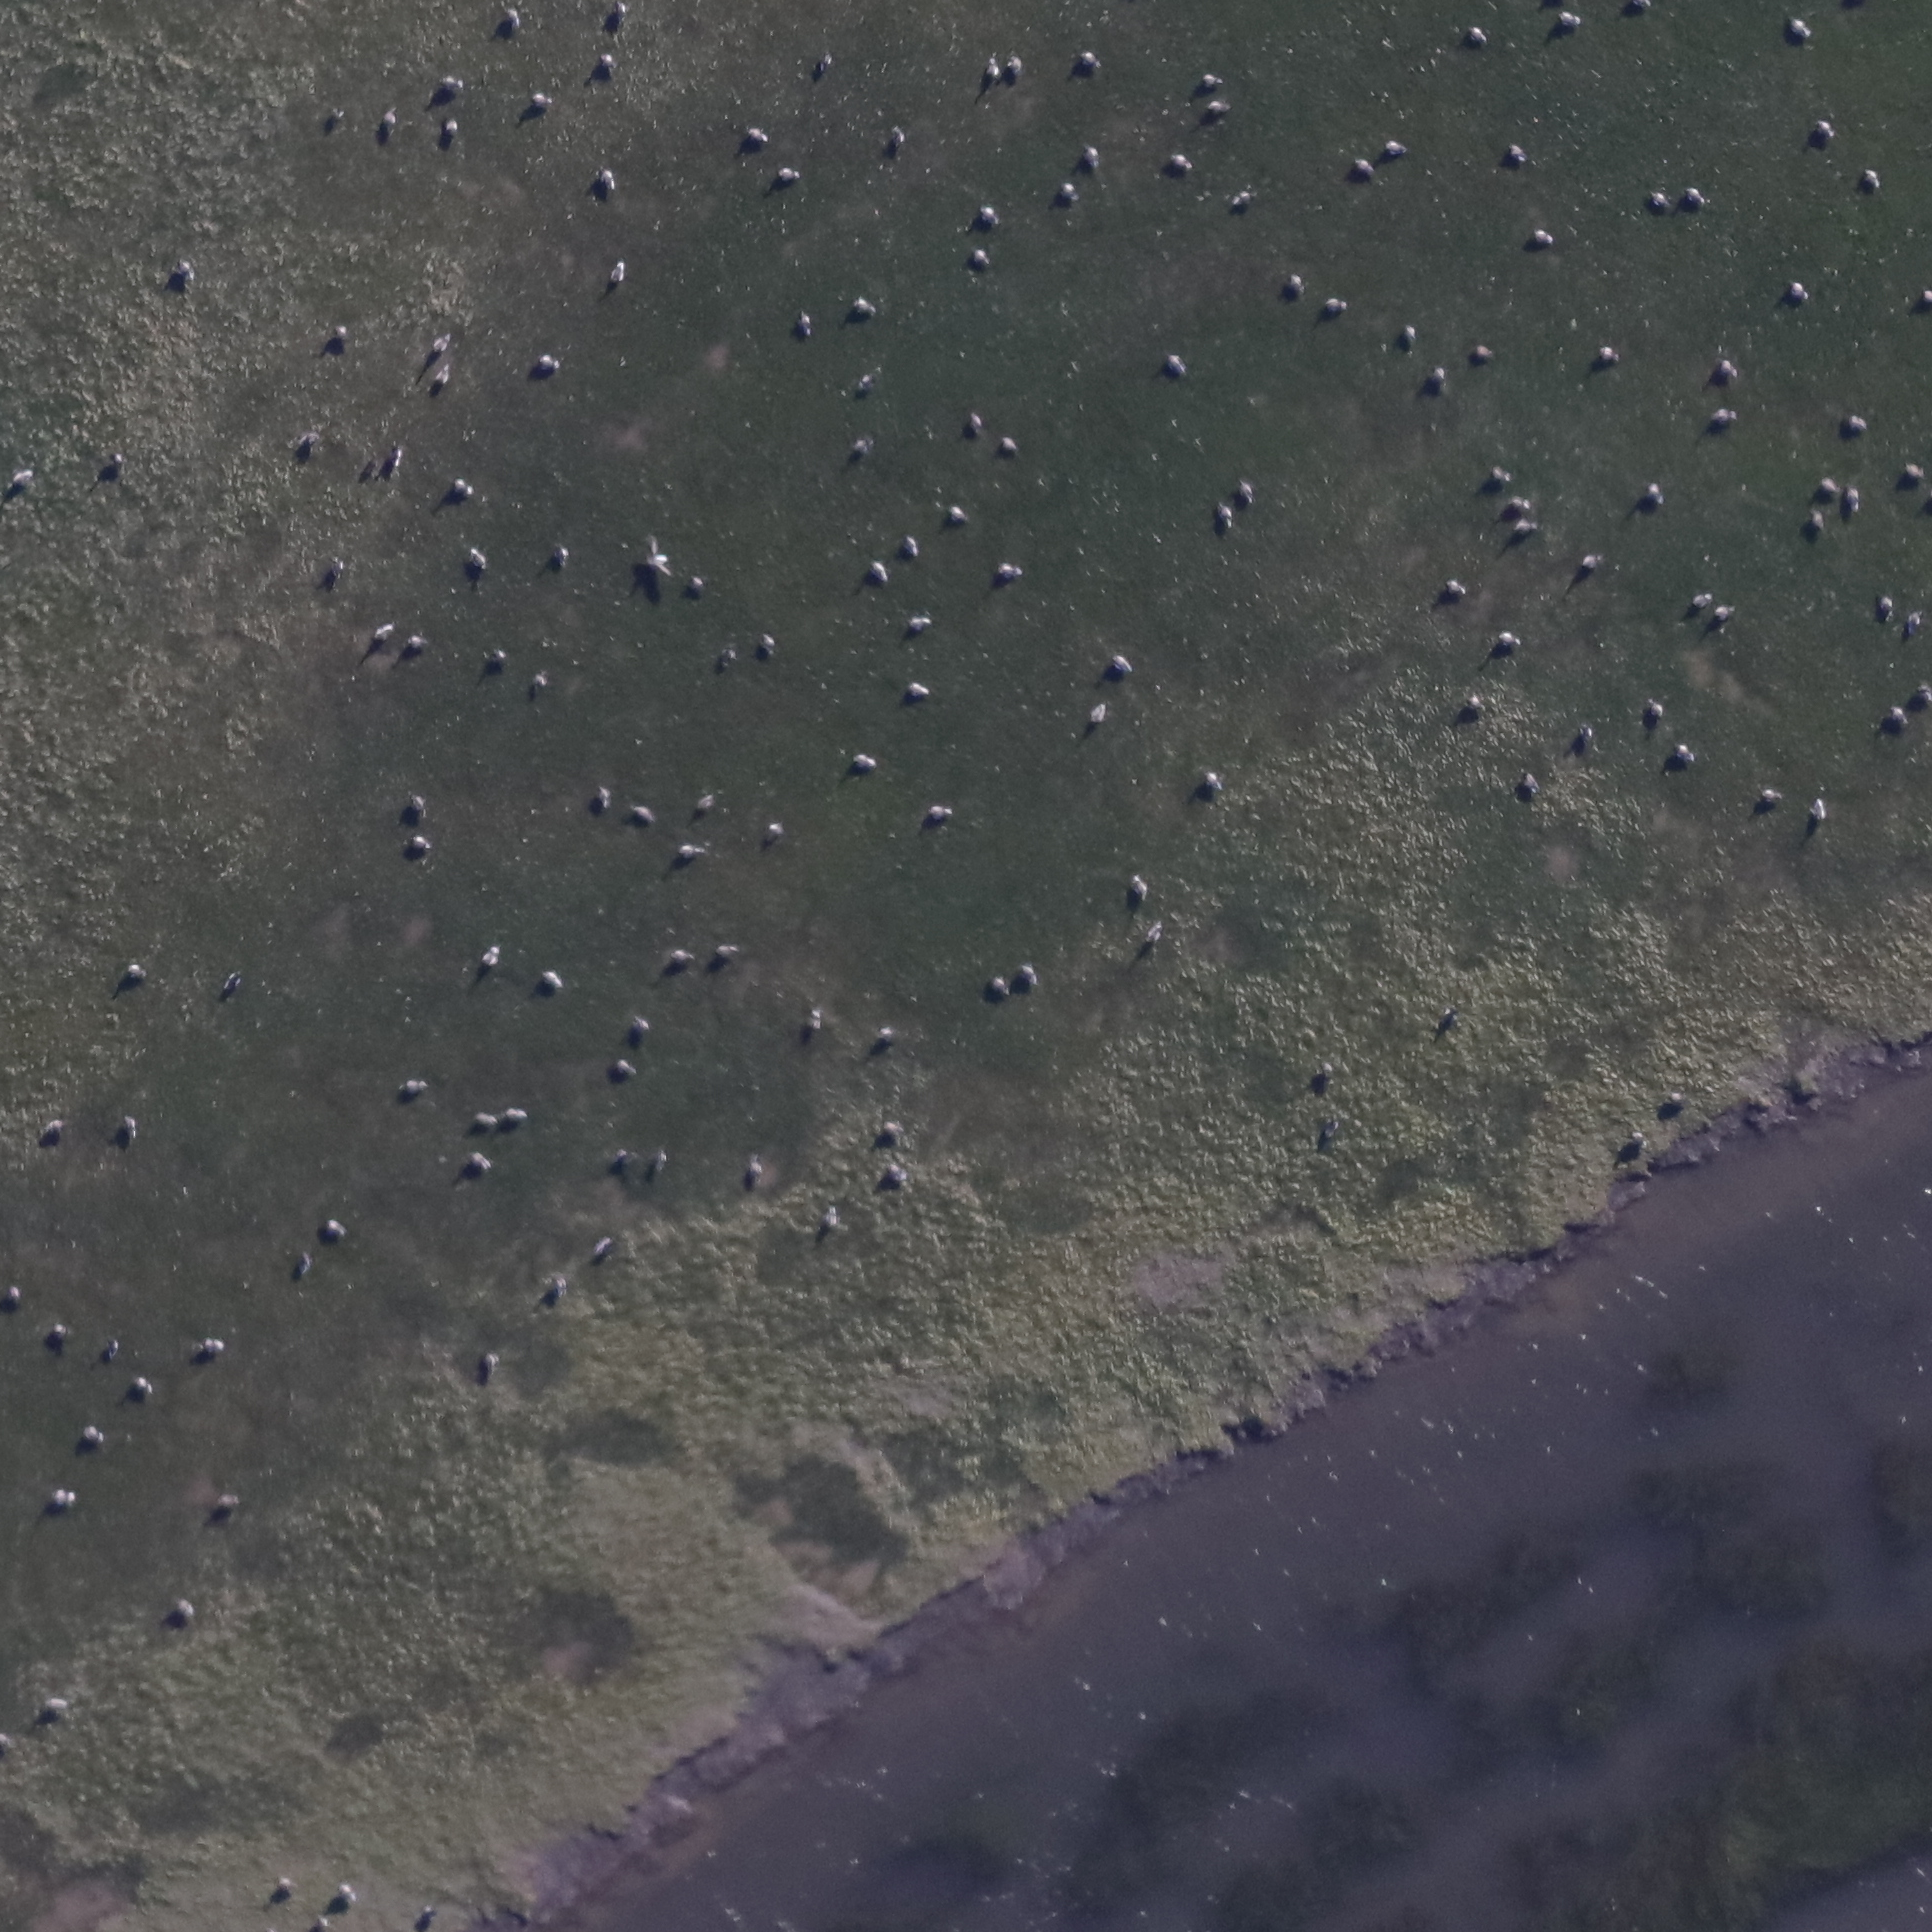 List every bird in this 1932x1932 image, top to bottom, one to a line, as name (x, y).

brant (619, 14)
brant (514, 17)
brant (1570, 20)
brant (1800, 28)
brant (1477, 35)
brant (1088, 59)
brant (611, 61)
brant (829, 62)
brant (1016, 66)
brant (988, 67)
brant (1211, 81)
brant (456, 83)
brant (541, 100)
brant (1216, 106)
brant (335, 117)
brant (453, 122)
brant (389, 124)
brant (1825, 127)
brant (757, 135)
brant (899, 136)
brant (1395, 149)
brant (1518, 153)
brant (1092, 156)
brant (1181, 163)
brant (1364, 166)
brant (789, 175)
brant (607, 178)
brant (1871, 178)
brant (1693, 190)
brant (1068, 191)
brant (1244, 197)
brant (1660, 199)
brant (989, 216)
brant (1542, 238)
brant (980, 256)
brant (184, 267)
brant (617, 274)
brant (1297, 283)
brant (1798, 291)
brant (1335, 306)
brant (865, 307)
brant (805, 323)
brant (337, 330)
brant (1410, 333)
brant (438, 345)
brant (1483, 351)
brant (1607, 354)
brant (548, 362)
brant (1726, 363)
brant (1177, 364)
brant (446, 375)
brant (1440, 375)
brant (867, 383)
brant (1724, 415)
brant (1859, 423)
brant (976, 424)
brant (311, 437)
brant (864, 446)
brant (1010, 446)
brant (398, 455)
brant (116, 463)
brant (375, 463)
brant (1919, 476)
brant (1501, 477)
brant (24, 479)
brant (461, 488)
brant (1829, 489)
brant (1246, 491)
brant (1655, 492)
brant (1853, 499)
brant (1521, 504)
brant (1225, 514)
brant (957, 515)
brant (1819, 520)
brant (1525, 528)
brant (910, 545)
brant (562, 556)
brant (658, 557)
brant (478, 559)
brant (1592, 562)
brant (339, 564)
brant (878, 570)
brant (1008, 571)
brant (697, 585)
brant (1454, 587)
brant (1702, 601)
brant (1886, 605)
brant (1724, 612)
brant (1915, 620)
brant (920, 621)
brant (383, 632)
brant (1508, 639)
brant (416, 642)
brant (768, 644)
brant (502, 653)
brant (728, 656)
brant (1121, 663)
brant (541, 680)
brant (918, 690)
brant (1926, 694)
brant (1472, 704)
brant (1656, 709)
brant (1900, 713)
brant (1098, 715)
brant (1584, 733)
brant (1685, 753)
brant (865, 762)
brant (1213, 781)
brant (1529, 782)
brant (601, 795)
brant (1769, 795)
brant (713, 800)
brant (418, 804)
brant (1819, 811)
brant (640, 813)
brant (940, 813)
brant (776, 833)
brant (419, 844)
brant (689, 851)
brant (1140, 888)
brant (1152, 930)
brant (729, 949)
brant (683, 956)
brant (491, 957)
brant (136, 972)
brant (1029, 974)
brant (551, 979)
brant (232, 982)
brant (1000, 985)
brant (1448, 1018)
brant (818, 1020)
brant (641, 1024)
brant (889, 1032)
brant (628, 1068)
brant (1323, 1071)
brant (415, 1087)
brant (1675, 1098)
brant (515, 1115)
brant (487, 1116)
brant (57, 1124)
brant (1330, 1127)
brant (131, 1128)
brant (891, 1132)
brant (1634, 1137)
brant (629, 1156)
brant (482, 1159)
brant (656, 1163)
brant (752, 1174)
brant (900, 1179)
brant (828, 1217)
brant (336, 1228)
brant (605, 1239)
brant (300, 1263)
brant (565, 1285)
brant (14, 1296)
brant (60, 1331)
brant (212, 1346)
brant (113, 1347)
brant (496, 1361)
brant (144, 1387)
brant (92, 1433)
brant (66, 1498)
brant (225, 1506)
brant (190, 1601)
brant (62, 1700)
brant (2, 1732)
brant (287, 1885)
brant (348, 1893)
brant (424, 1913)
brant (316, 1926)